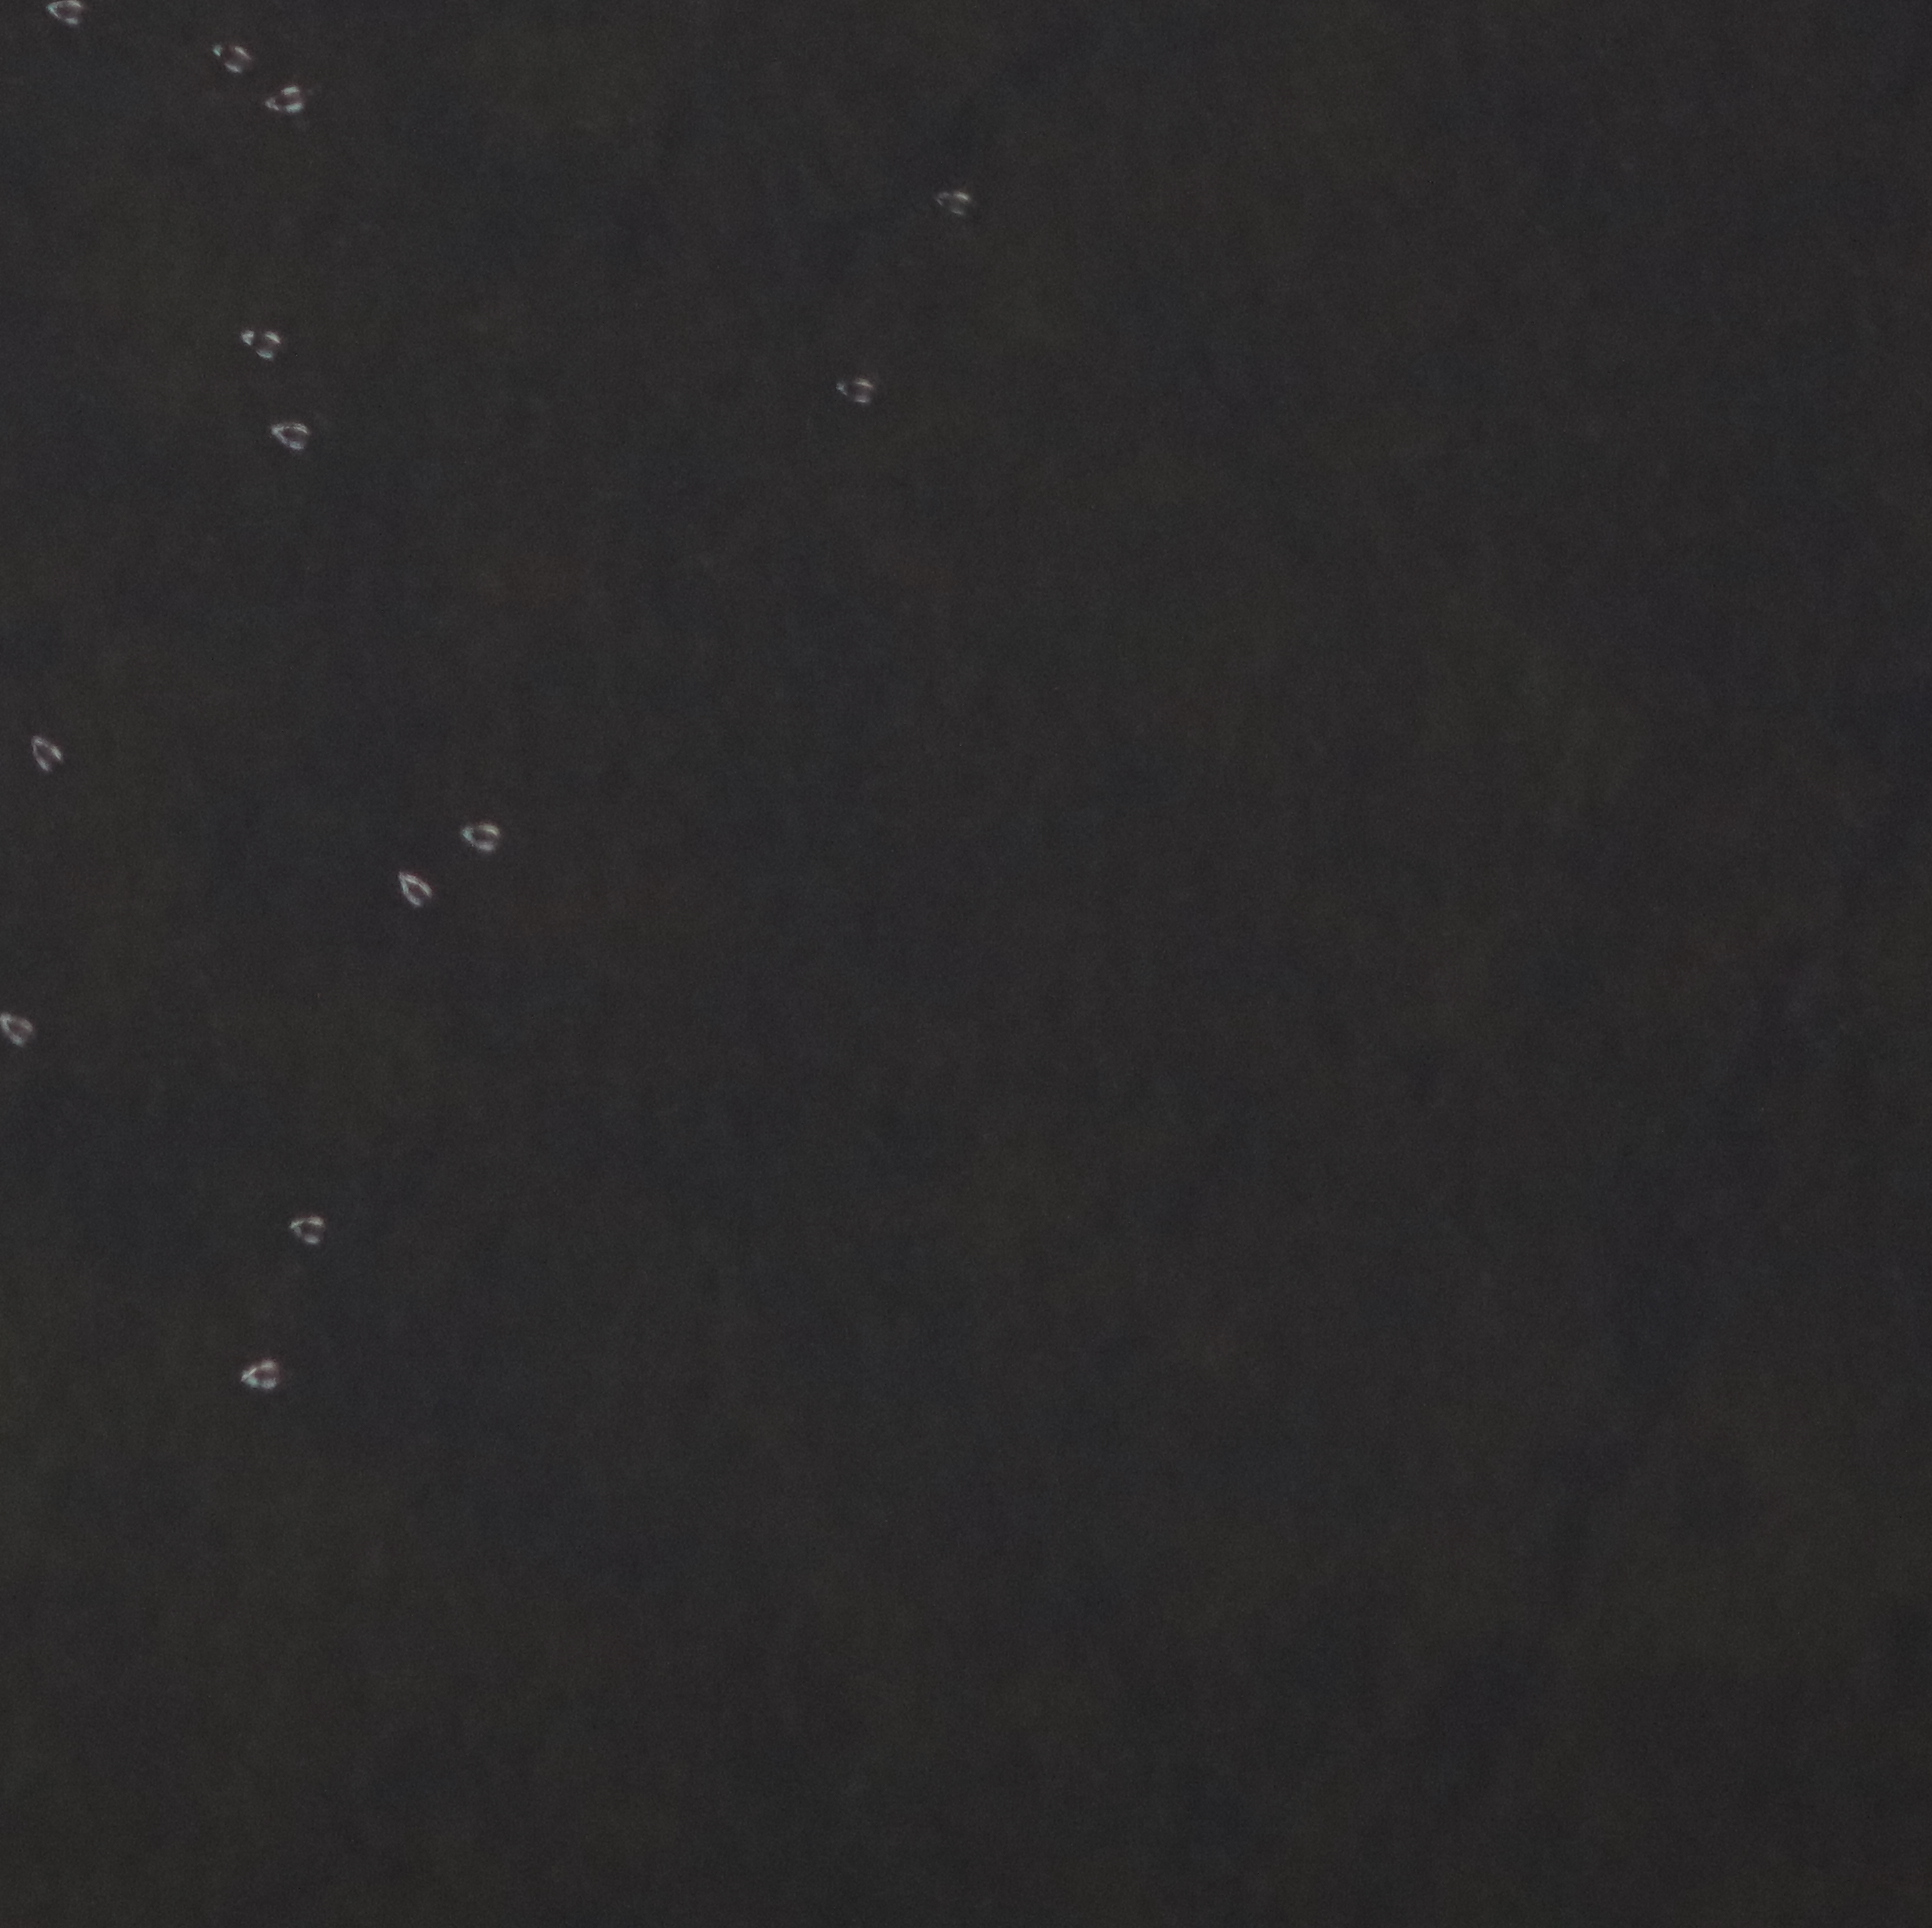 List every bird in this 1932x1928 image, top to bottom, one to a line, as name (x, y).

brant (68, 11)
brant (235, 59)
brant (291, 99)
brant (958, 203)
brant (264, 343)
brant (859, 392)
brant (294, 436)
brant (47, 757)
brant (484, 835)
brant (417, 889)
brant (18, 1029)
brant (310, 1228)
brant (268, 1373)